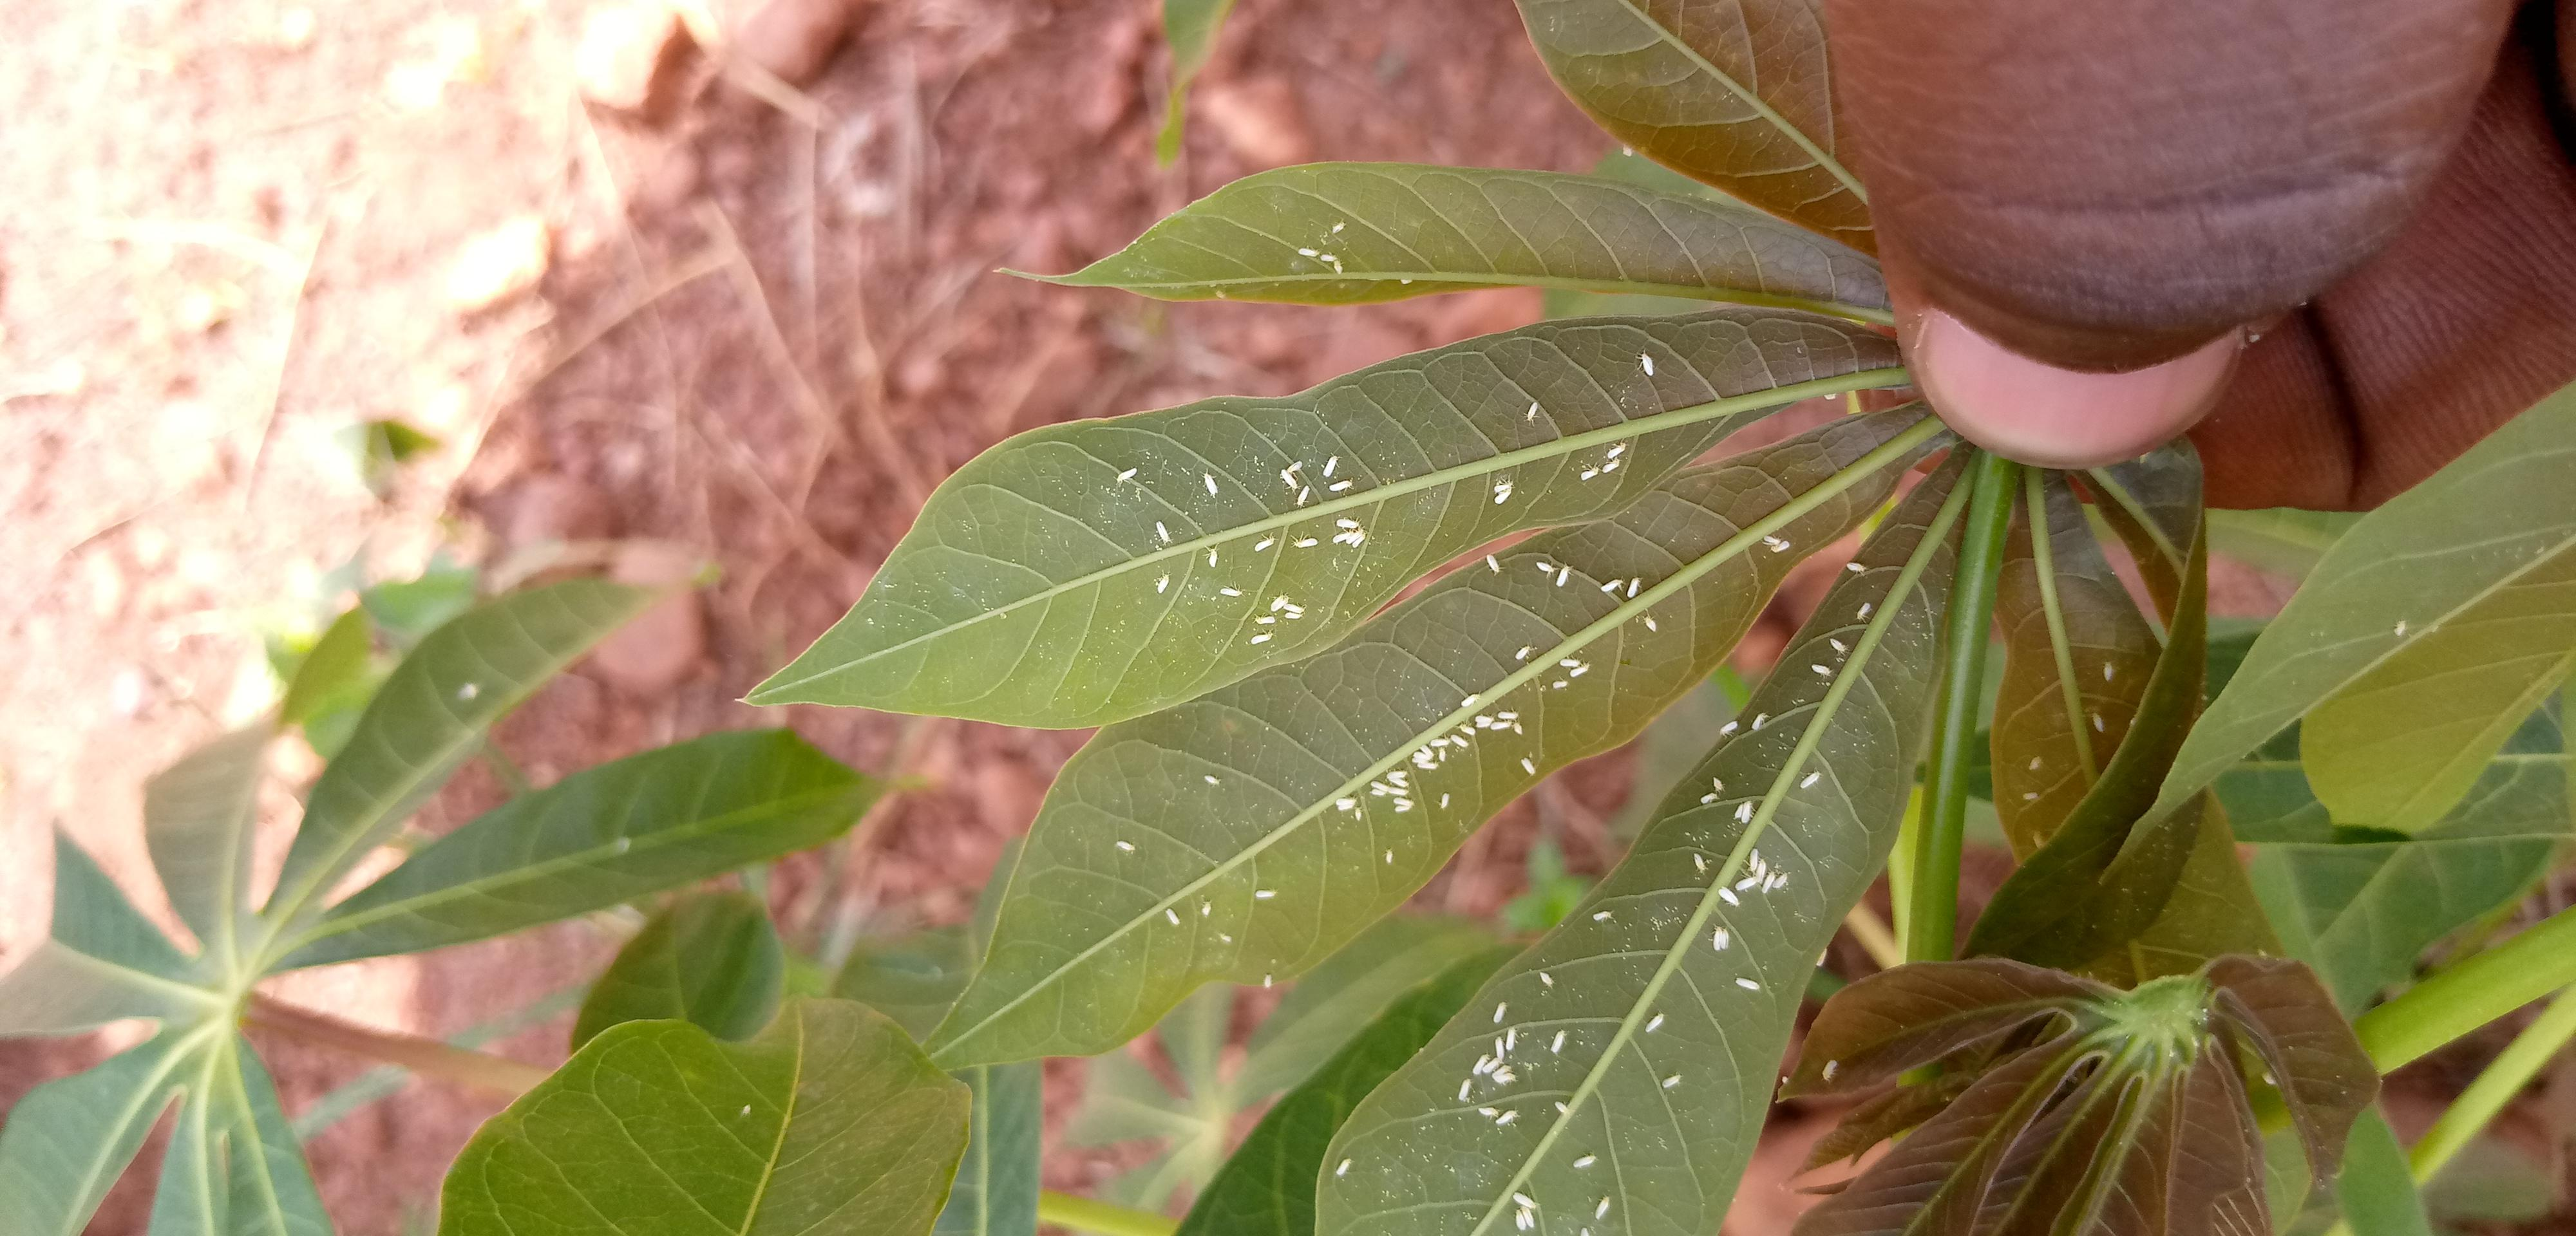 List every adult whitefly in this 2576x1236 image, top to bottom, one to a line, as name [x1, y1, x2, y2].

whitefly [1618, 140, 1638, 164]
whitefly [1330, 217, 1348, 236]
whitefly [1294, 244, 1319, 259]
whitefly [1318, 250, 1340, 262]
whitefly [1332, 259, 1345, 276]
whitefly [1637, 349, 1659, 378]
whitefly [1821, 389, 1840, 405]
whitefly [1522, 398, 1540, 422]
whitefly [1607, 438, 1629, 461]
whitefly [1320, 452, 1343, 479]
whitefly [1287, 456, 1305, 474]
whitefly [1602, 456, 1623, 476]
whitefly [1578, 462, 1602, 485]
whitefly [1113, 465, 1142, 485]
whitefly [1279, 465, 1299, 491]
whitefly [1200, 469, 1220, 498]
whitefly [1327, 479, 1356, 494]
whitefly [1492, 479, 1516, 494]
whitefly [1296, 483, 1314, 507]
whitefly [1492, 487, 1513, 509]
whitefly [1334, 514, 1362, 530]
whitefly [1153, 518, 1177, 545]
whitefly [1345, 527, 1365, 548]
whitefly [1331, 530, 1352, 546]
whitefly [1350, 532, 1368, 552]
whitefly [1760, 532, 1783, 547]
whitefly [1291, 534, 1321, 552]
whitefly [1251, 534, 1280, 553]
whitefly [1769, 538, 1793, 556]
whitefly [1203, 545, 1224, 572]
whitefly [1484, 549, 1507, 579]
whitefly [1841, 557, 1871, 577]
whitefly [1532, 558, 1556, 577]
whitefly [1555, 561, 1575, 592]
whitefly [1153, 570, 1175, 595]
whitefly [1624, 573, 1644, 601]
whitefly [1599, 574, 1623, 594]
whitefly [1216, 582, 1245, 601]
whitefly [1268, 590, 1285, 613]
whitefly [1273, 593, 1291, 614]
whitefly [1850, 599, 1875, 626]
whitefly [1282, 600, 1309, 614]
whitefly [1283, 611, 1305, 621]
whitefly [1643, 612, 1662, 640]
whitefly [1251, 613, 1276, 628]
whitefly [2387, 613, 2416, 643]
whitefly [1248, 629, 1276, 646]
whitefly [1826, 635, 1851, 657]
whitefly [1511, 642, 1536, 664]
whitefly [2100, 655, 2116, 684]
whitefly [1558, 657, 1586, 669]
whitefly [1569, 659, 1595, 680]
whitefly [1806, 660, 1837, 682]
whitefly [1549, 679, 1569, 692]
whitefly [1459, 691, 1484, 709]
whitefly [1497, 708, 1522, 723]
whitefly [2087, 708, 2108, 736]
whitefly [1750, 709, 1772, 734]
whitefly [1473, 713, 1496, 723]
whitefly [1716, 715, 1742, 740]
whitefly [1474, 719, 1492, 730]
whitefly [1488, 719, 1513, 734]
whitefly [1455, 720, 1477, 738]
whitefly [1511, 720, 1526, 738]
whitefly [1448, 731, 1470, 753]
whitefly [1426, 736, 1451, 749]
whitefly [1417, 743, 1434, 763]
whitefly [1437, 746, 1449, 764]
whitefly [1412, 748, 1429, 761]
whitefly [2025, 754, 2045, 774]
whitefly [1517, 754, 1537, 779]
whitefly [1410, 756, 1429, 766]
whitefly [1415, 760, 1439, 771]
whitefly [1799, 768, 1821, 794]
whitefly [1200, 769, 1224, 787]
whitefly [1710, 774, 1731, 793]
whitefly [1368, 778, 1387, 792]
whitefly [1386, 783, 1411, 798]
whitefly [1369, 786, 1387, 800]
whitefly [2020, 789, 2042, 802]
whitefly [1437, 791, 1454, 814]
whitefly [1698, 791, 1721, 807]
whitefly [1391, 794, 1416, 806]
whitefly [1334, 796, 1359, 815]
whitefly [1732, 799, 1745, 825]
whitefly [1741, 799, 1757, 827]
whitefly [1392, 803, 1416, 816]
whitefly [1350, 804, 1368, 823]
whitefly [1113, 836, 1139, 855]
whitefly [1748, 844, 1759, 872]
whitefly [1381, 845, 1399, 869]
whitefly [1689, 850, 1710, 877]
whitefly [1755, 857, 1768, 881]
whitefly [1761, 869, 1777, 898]
whitefly [1773, 872, 1789, 893]
whitefly [1734, 873, 1760, 895]
whitefly [1716, 883, 1739, 908]
whitefly [1253, 885, 1280, 900]
whitefly [1197, 897, 1218, 921]
whitefly [1160, 903, 1182, 928]
whitefly [1587, 906, 1618, 924]
whitefly [1711, 922, 1721, 953]
whitefly [1720, 924, 1732, 951]
whitefly [1216, 930, 1235, 946]
whitefly [1535, 966, 1557, 989]
whitefly [1263, 969, 1275, 993]
whitefly [1732, 971, 1761, 994]
whitefly [1490, 998, 1508, 1024]
whitefly [1640, 1007, 1669, 1040]
whitefly [1505, 1023, 1520, 1053]
whitefly [1546, 1024, 1567, 1055]
whitefly [1493, 1034, 1508, 1059]
whitefly [1470, 1051, 1491, 1076]
whitefly [1481, 1058, 1503, 1075]
whitefly [1493, 1063, 1516, 1080]
whitefly [1659, 1068, 1684, 1092]
whitefly [2258, 1069, 2277, 1089]
whitefly [1494, 1071, 1520, 1085]
whitefly [1455, 1075, 1473, 1105]
whitefly [1551, 1098, 1574, 1116]
whitefly [736, 1100, 759, 1118]
whitefly [1474, 1101, 1499, 1119]
whitefly [1495, 1107, 1522, 1128]
whitefly [1569, 1148, 1600, 1172]
whitefly [1333, 1154, 1357, 1179]
whitefly [1510, 1188, 1538, 1212]
whitefly [1593, 1192, 1614, 1222]
whitefly [1519, 1203, 1537, 1230]
whitefly [1512, 1205, 1528, 1233]